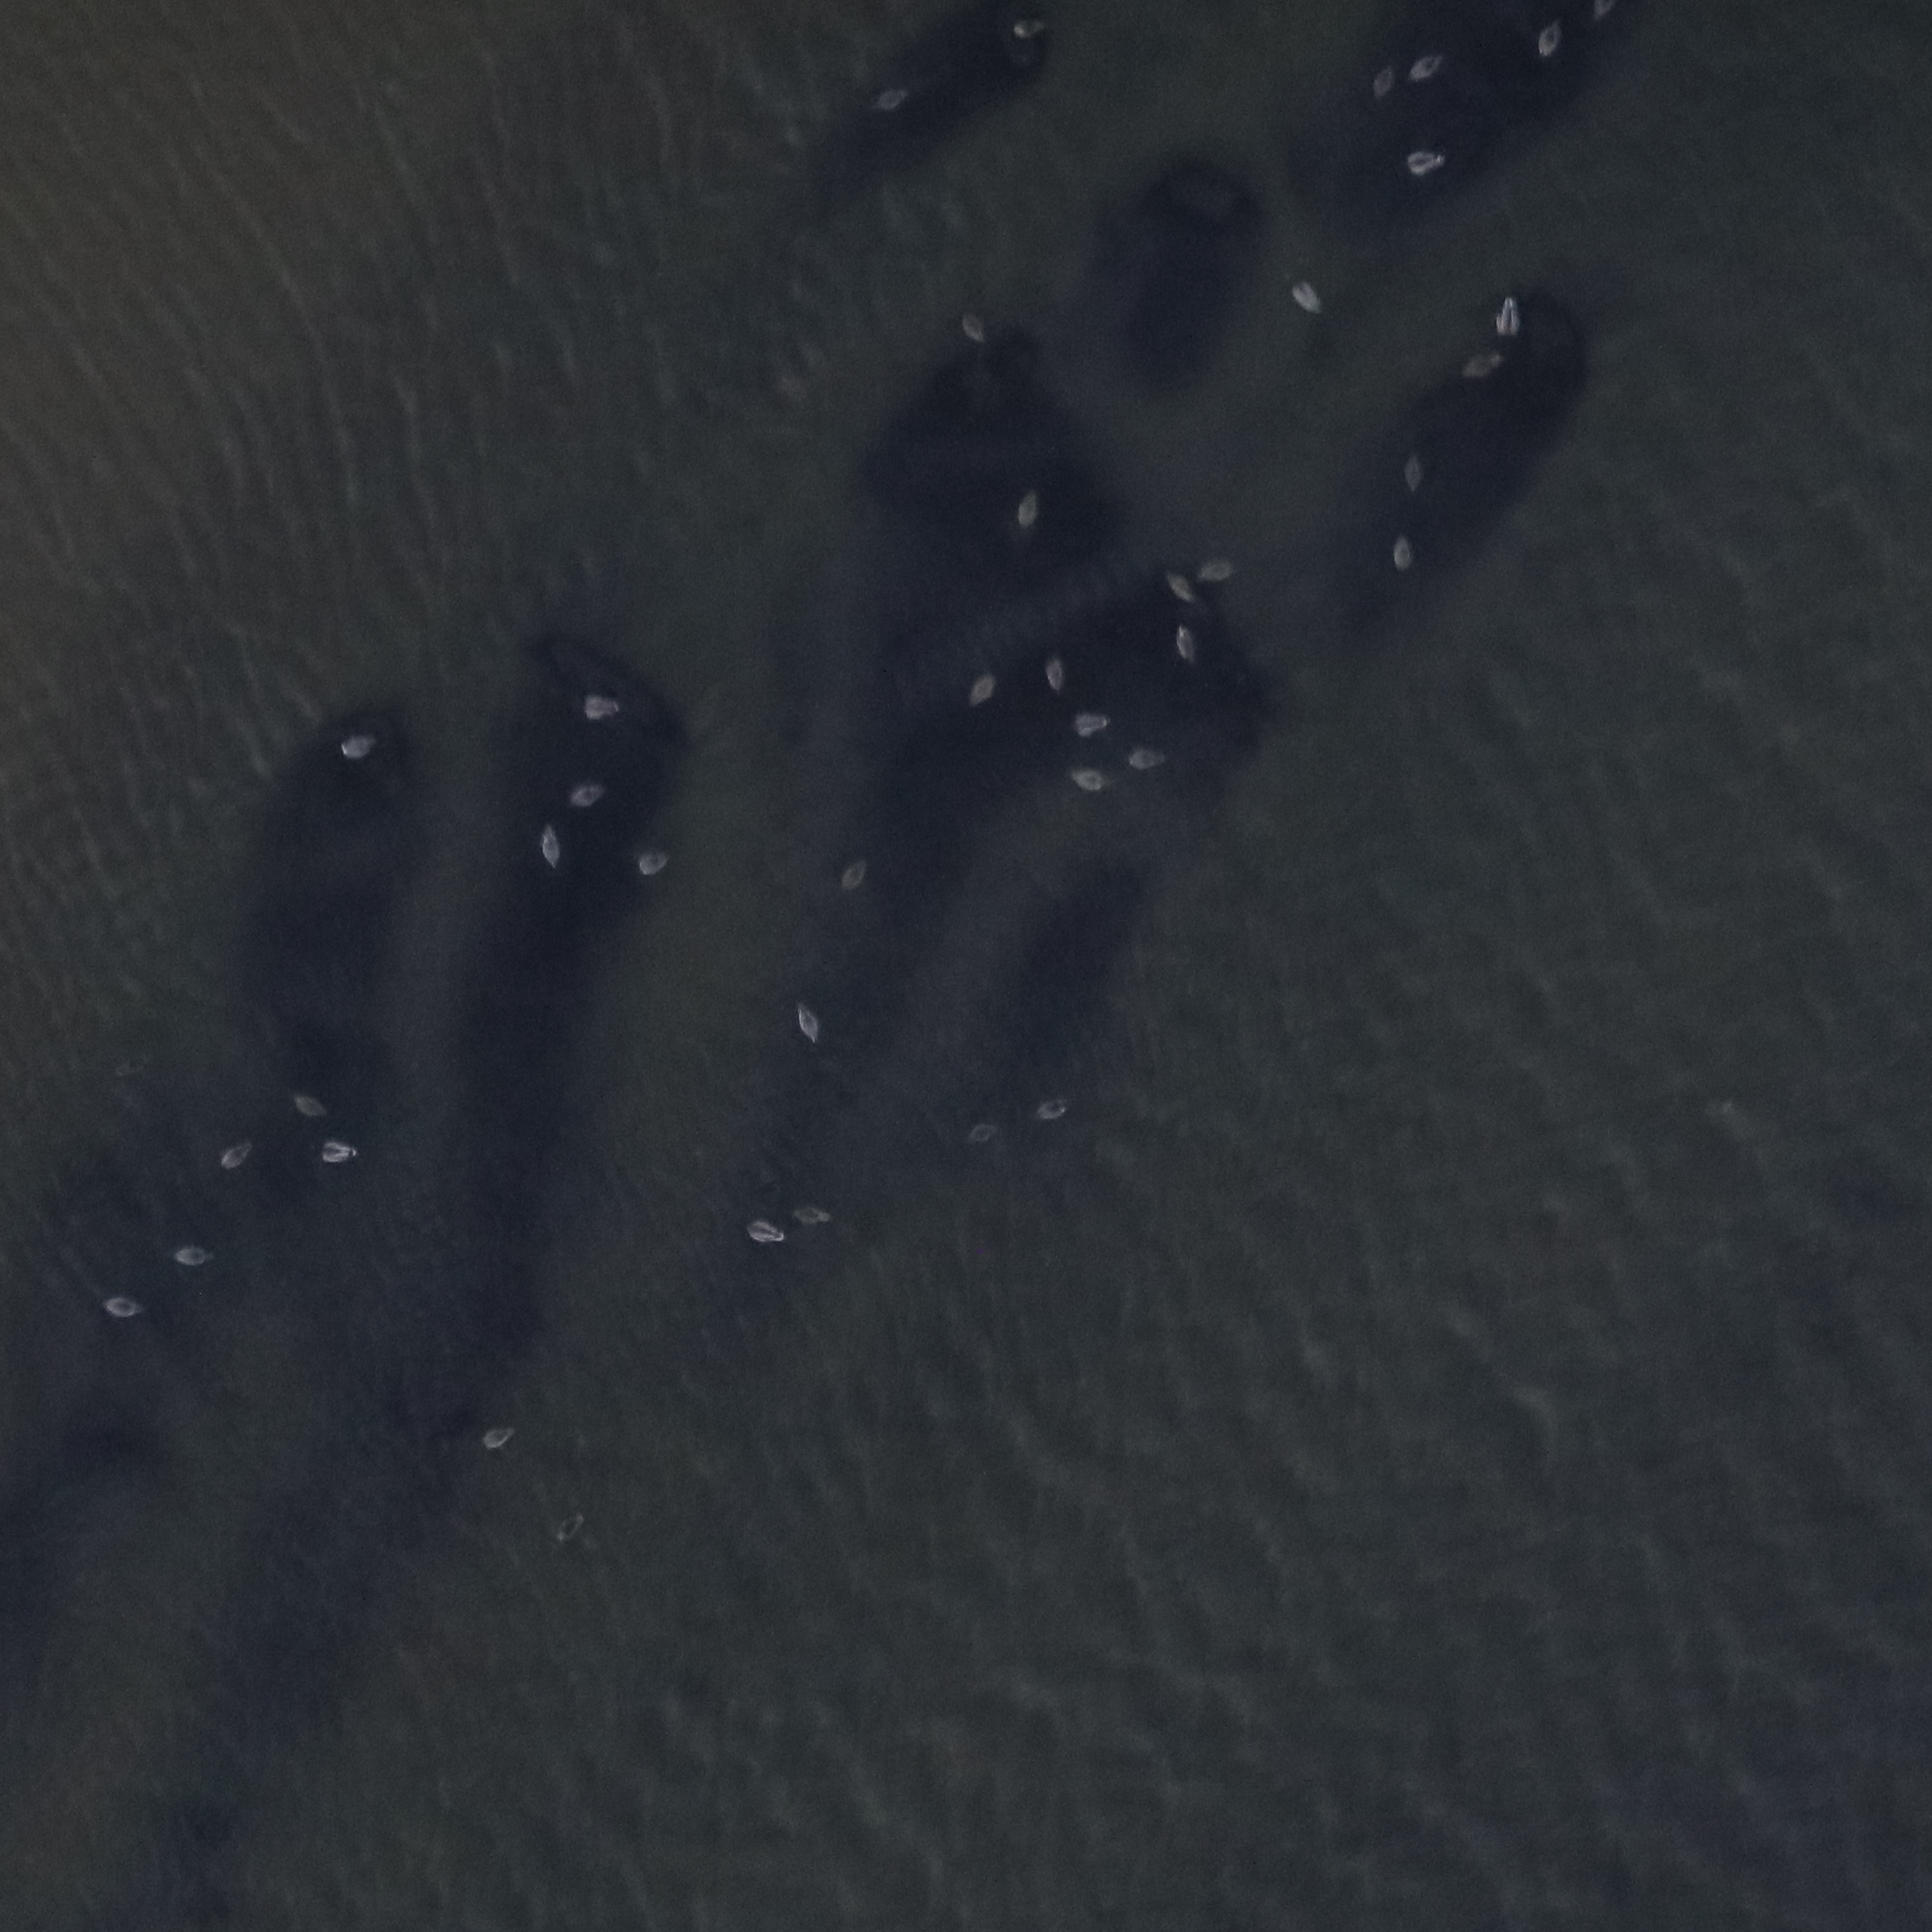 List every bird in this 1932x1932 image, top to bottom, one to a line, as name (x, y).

other bird (1032, 32)
other bird (1547, 40)
other bird (1425, 65)
other bird (1381, 84)
other bird (888, 100)
other bird (1423, 165)
other bird (1307, 296)
other bird (1508, 324)
other bird (975, 325)
other bird (1487, 360)
other bird (1415, 478)
other bird (1031, 511)
other bird (1397, 555)
other bird (1213, 570)
other bird (1183, 590)
other bird (1181, 651)
other bird (1059, 673)
other bird (981, 690)
other bird (600, 707)
other bird (1088, 721)
other bird (357, 745)
other bird (1144, 759)
other bird (1089, 776)
other bird (589, 801)
other bird (555, 851)
other bird (657, 863)
other bird (854, 875)
other bird (812, 1031)
other bird (307, 1105)
other bird (1050, 1112)
other bird (982, 1135)
other bird (339, 1151)
other bird (233, 1157)
other bird (806, 1216)
other bird (767, 1233)
other bird (192, 1258)
other bird (128, 1305)
other bird (498, 1437)
other bird (573, 1528)